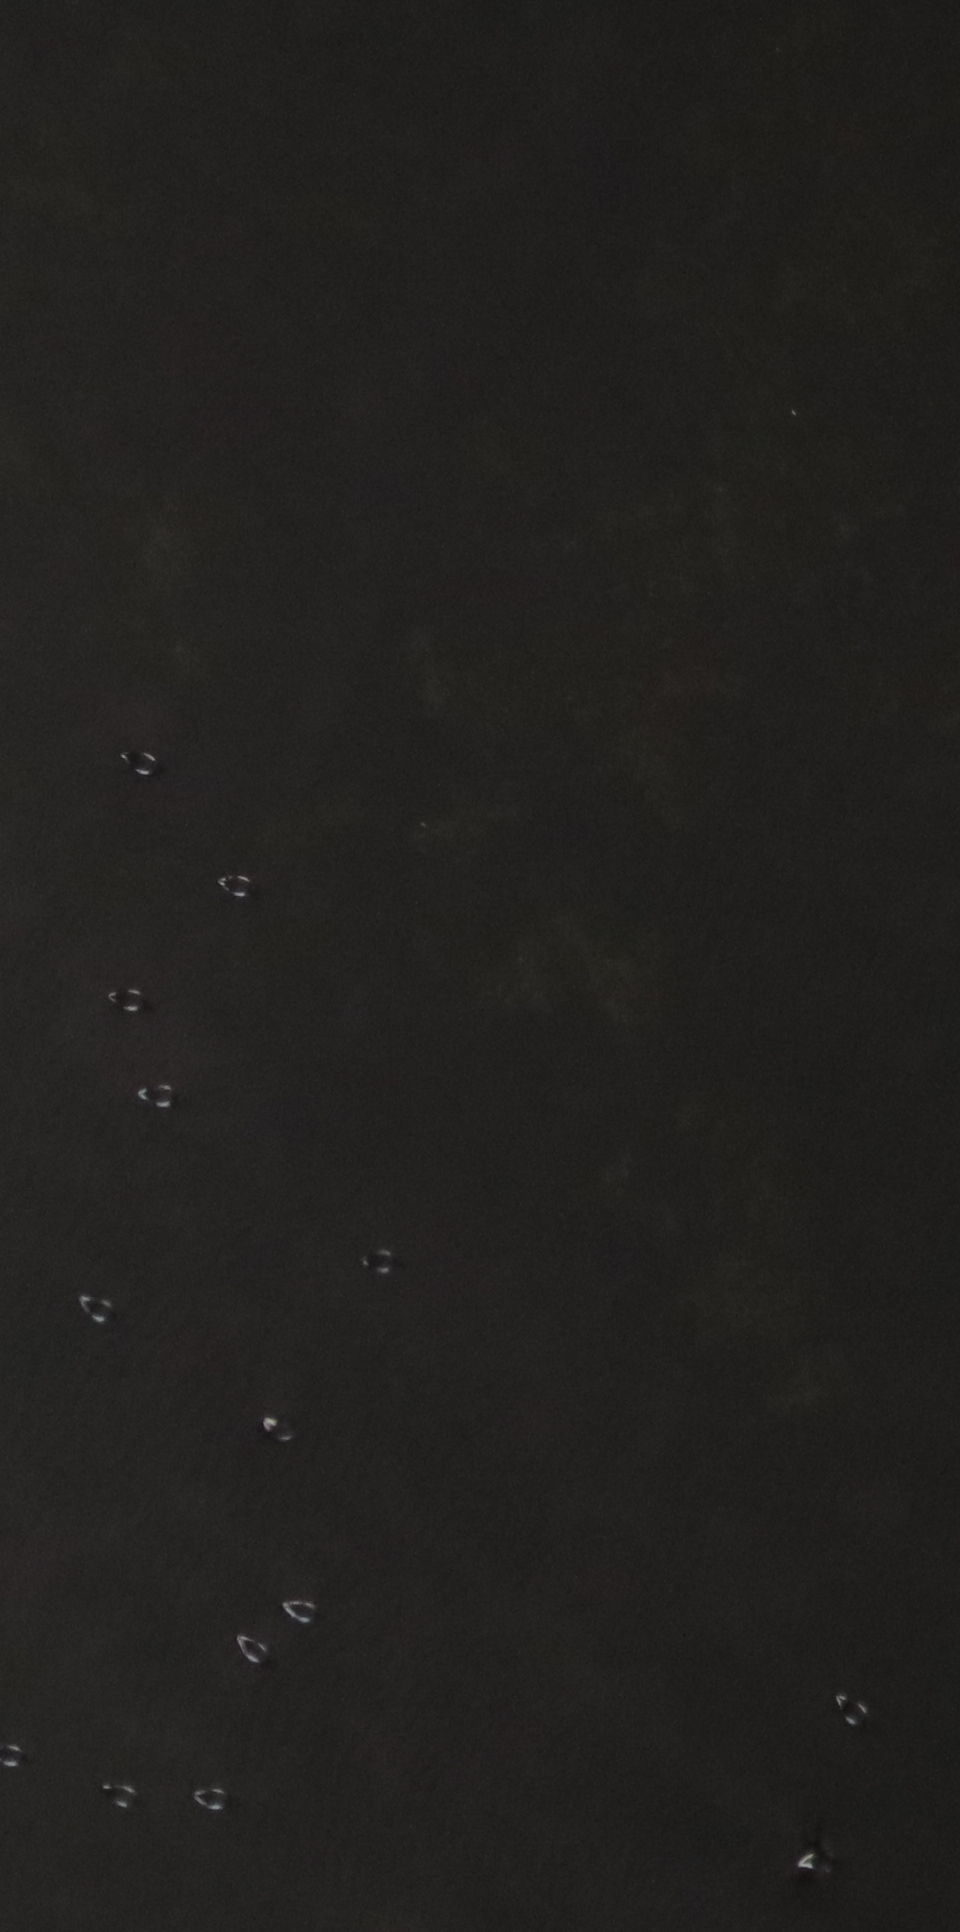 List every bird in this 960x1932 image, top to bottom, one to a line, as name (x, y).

brant (141, 762)
brant (240, 886)
brant (130, 997)
brant (159, 1094)
brant (380, 1260)
brant (97, 1308)
brant (276, 1428)
brant (302, 1610)
brant (254, 1650)
brant (852, 1710)
brant (7, 1754)
brant (121, 1792)
brant (212, 1797)
brant (817, 1858)